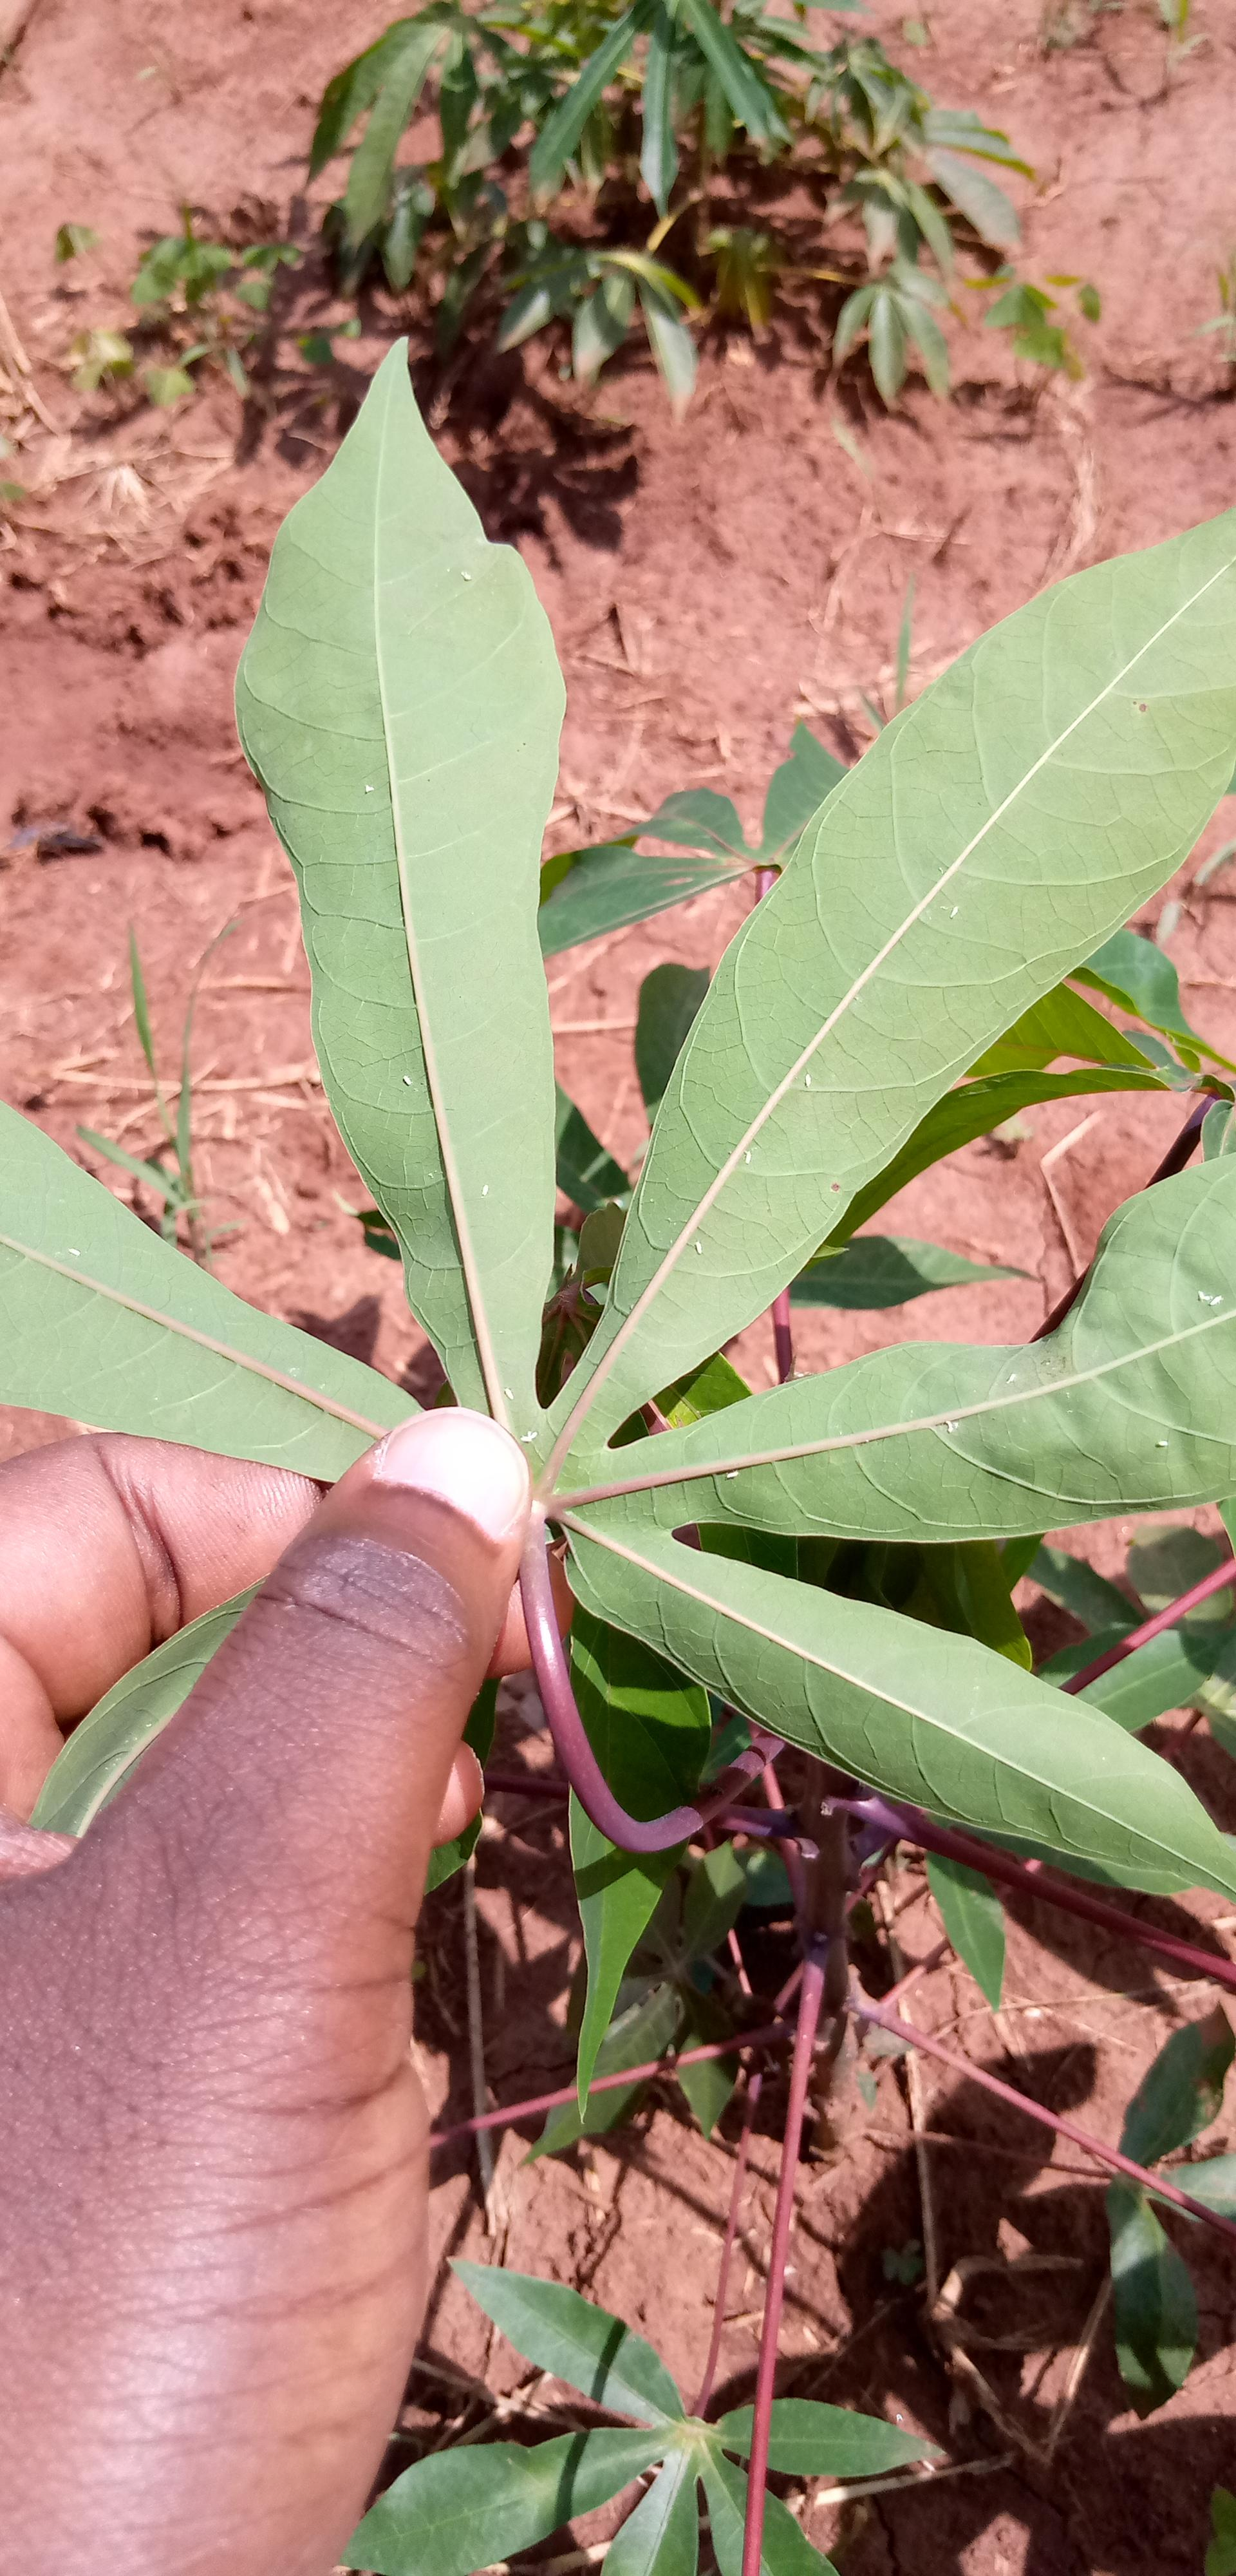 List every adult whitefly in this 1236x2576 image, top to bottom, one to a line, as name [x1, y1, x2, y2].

whitefly [456, 567, 477, 585]
whitefly [357, 782, 375, 799]
whitefly [948, 896, 966, 929]
whitefly [798, 1061, 822, 1097]
whitefly [395, 1066, 418, 1096]
whitefly [738, 1135, 755, 1174]
whitefly [473, 1173, 503, 1199]
whitefly [689, 1238, 709, 1259]
whitefly [63, 1240, 92, 1258]
whitefly [1188, 1282, 1212, 1311]
whitefly [1203, 1294, 1235, 1312]
whitefly [487, 1377, 517, 1399]
whitefly [932, 1407, 963, 1446]
whitefly [518, 1423, 548, 1448]
whitefly [1141, 1423, 1174, 1458]
whitefly [720, 1469, 749, 1498]